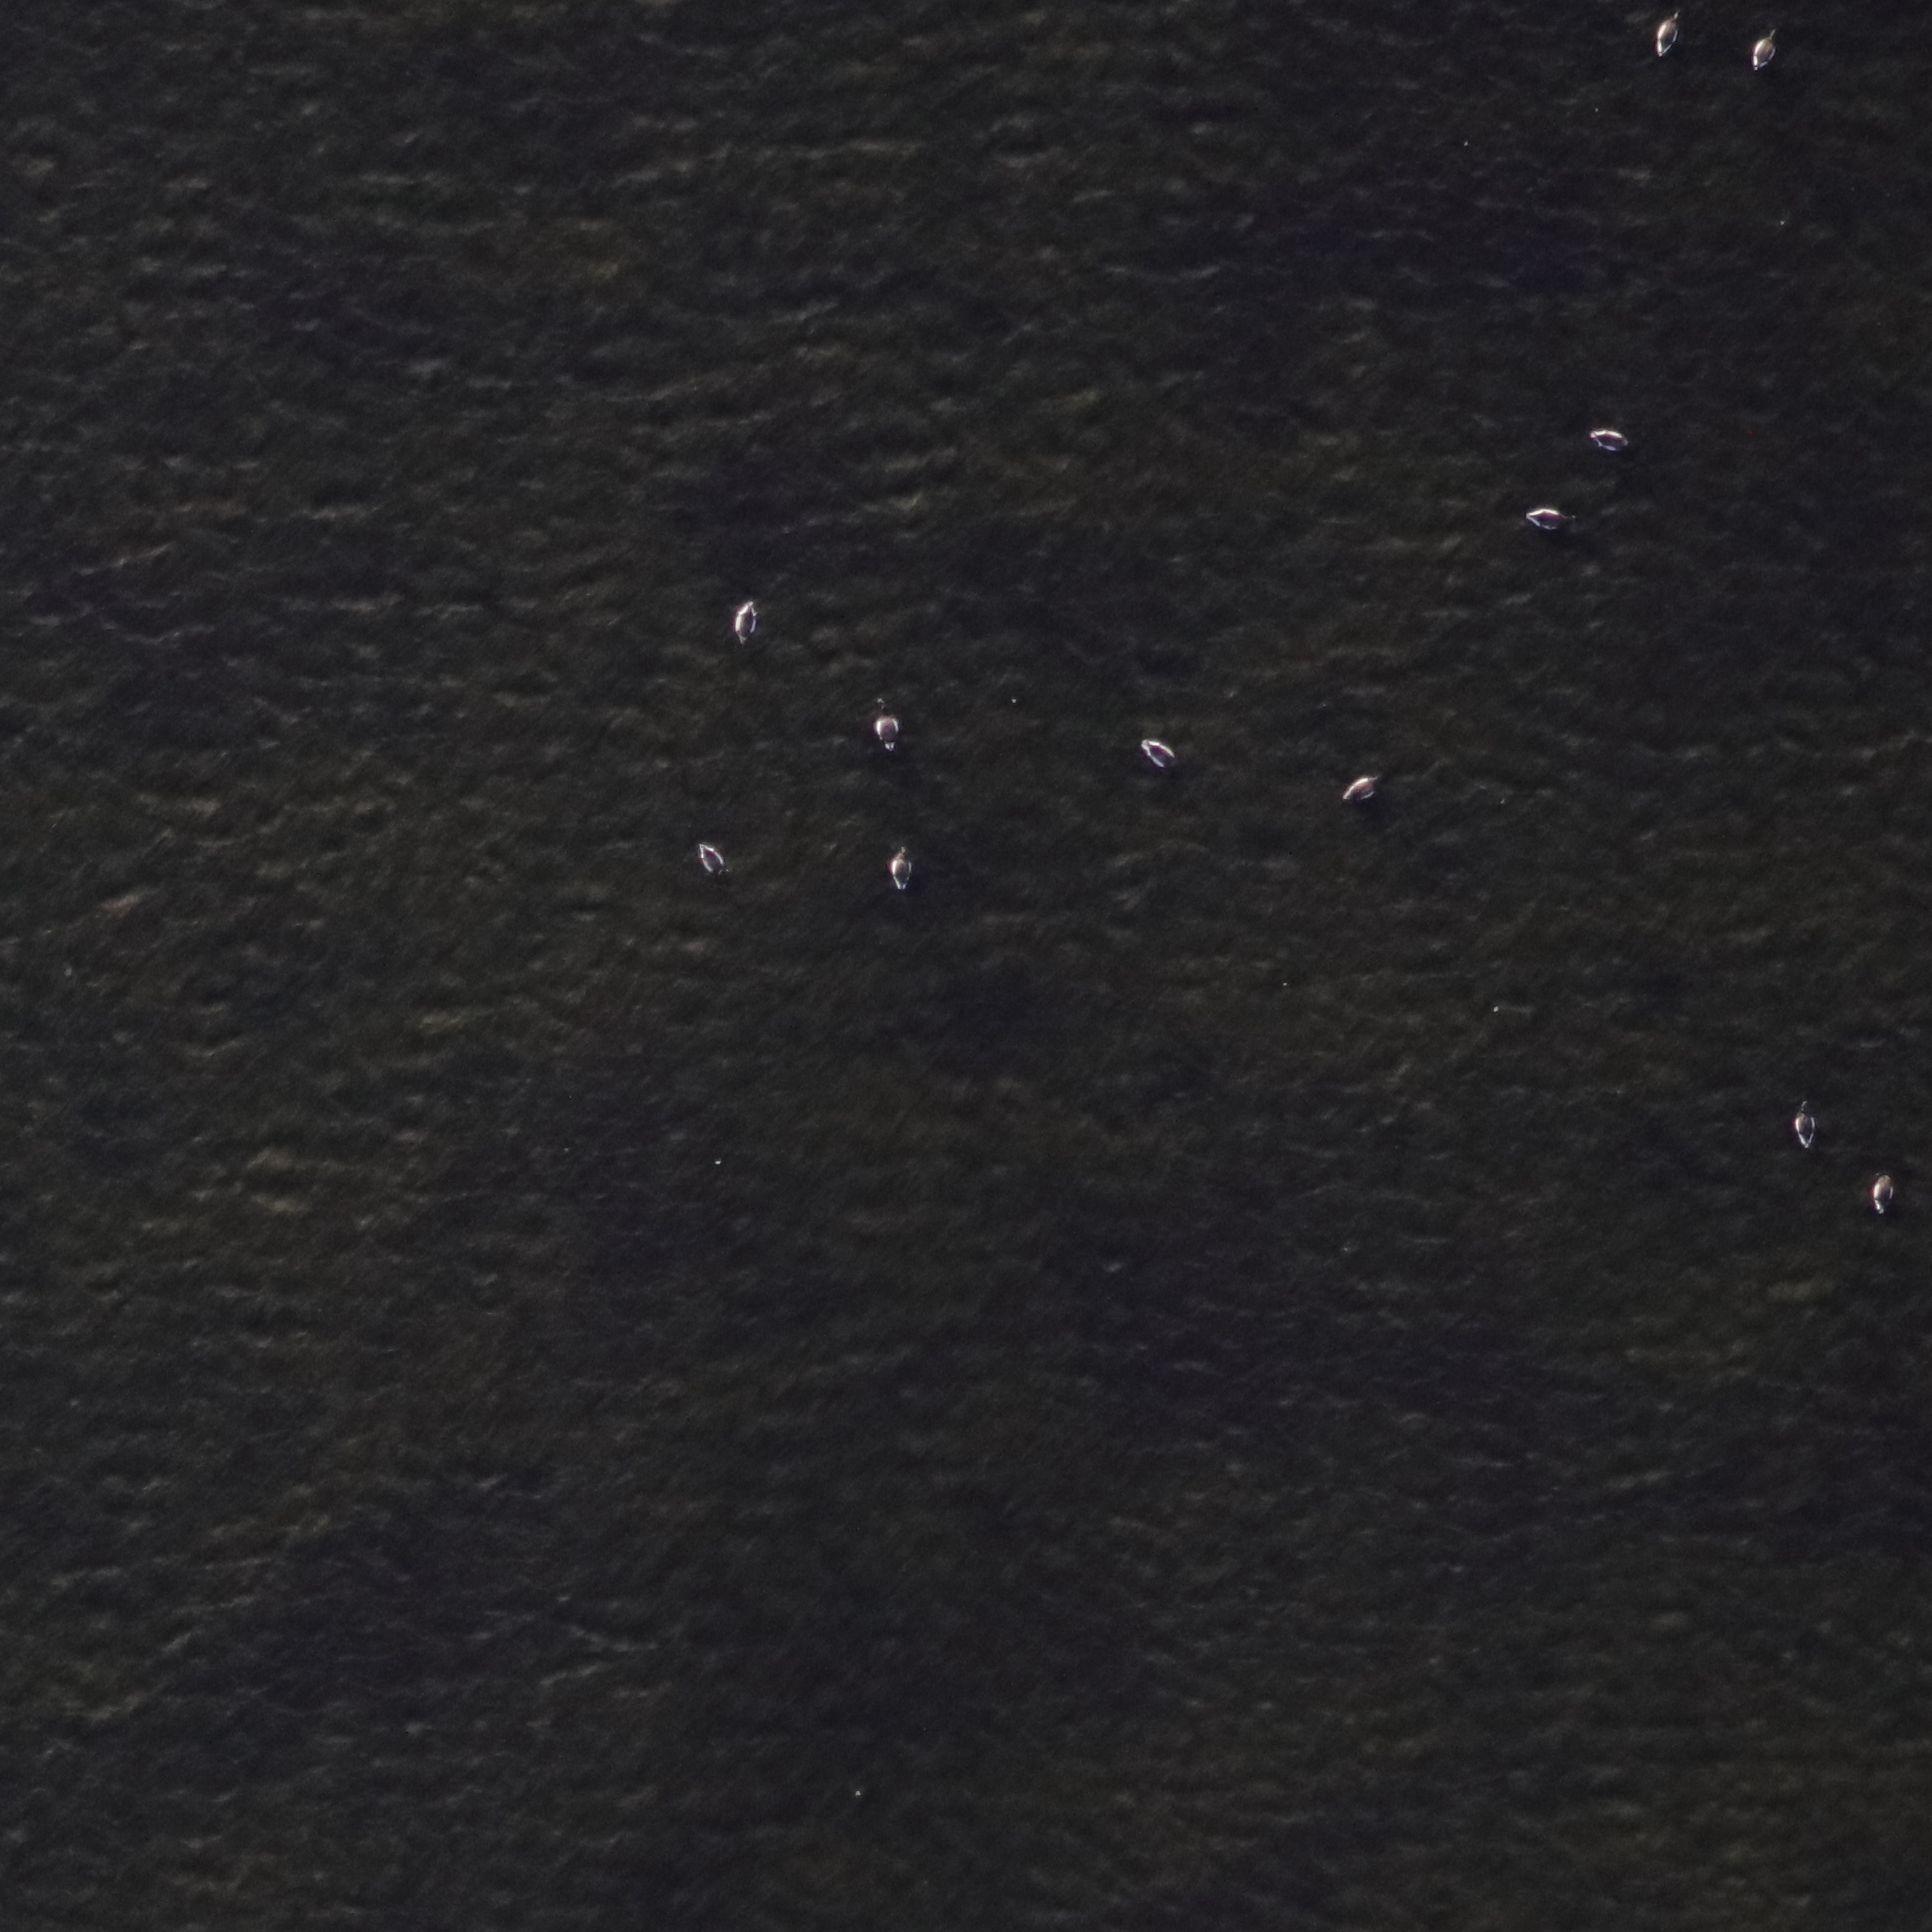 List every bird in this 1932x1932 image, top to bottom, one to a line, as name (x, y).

brant (1669, 32)
brant (1765, 49)
brant (1611, 442)
brant (1551, 520)
brant (744, 622)
brant (886, 731)
brant (1158, 755)
brant (1362, 791)
brant (711, 860)
brant (900, 868)
brant (1805, 1124)
brant (1884, 1191)